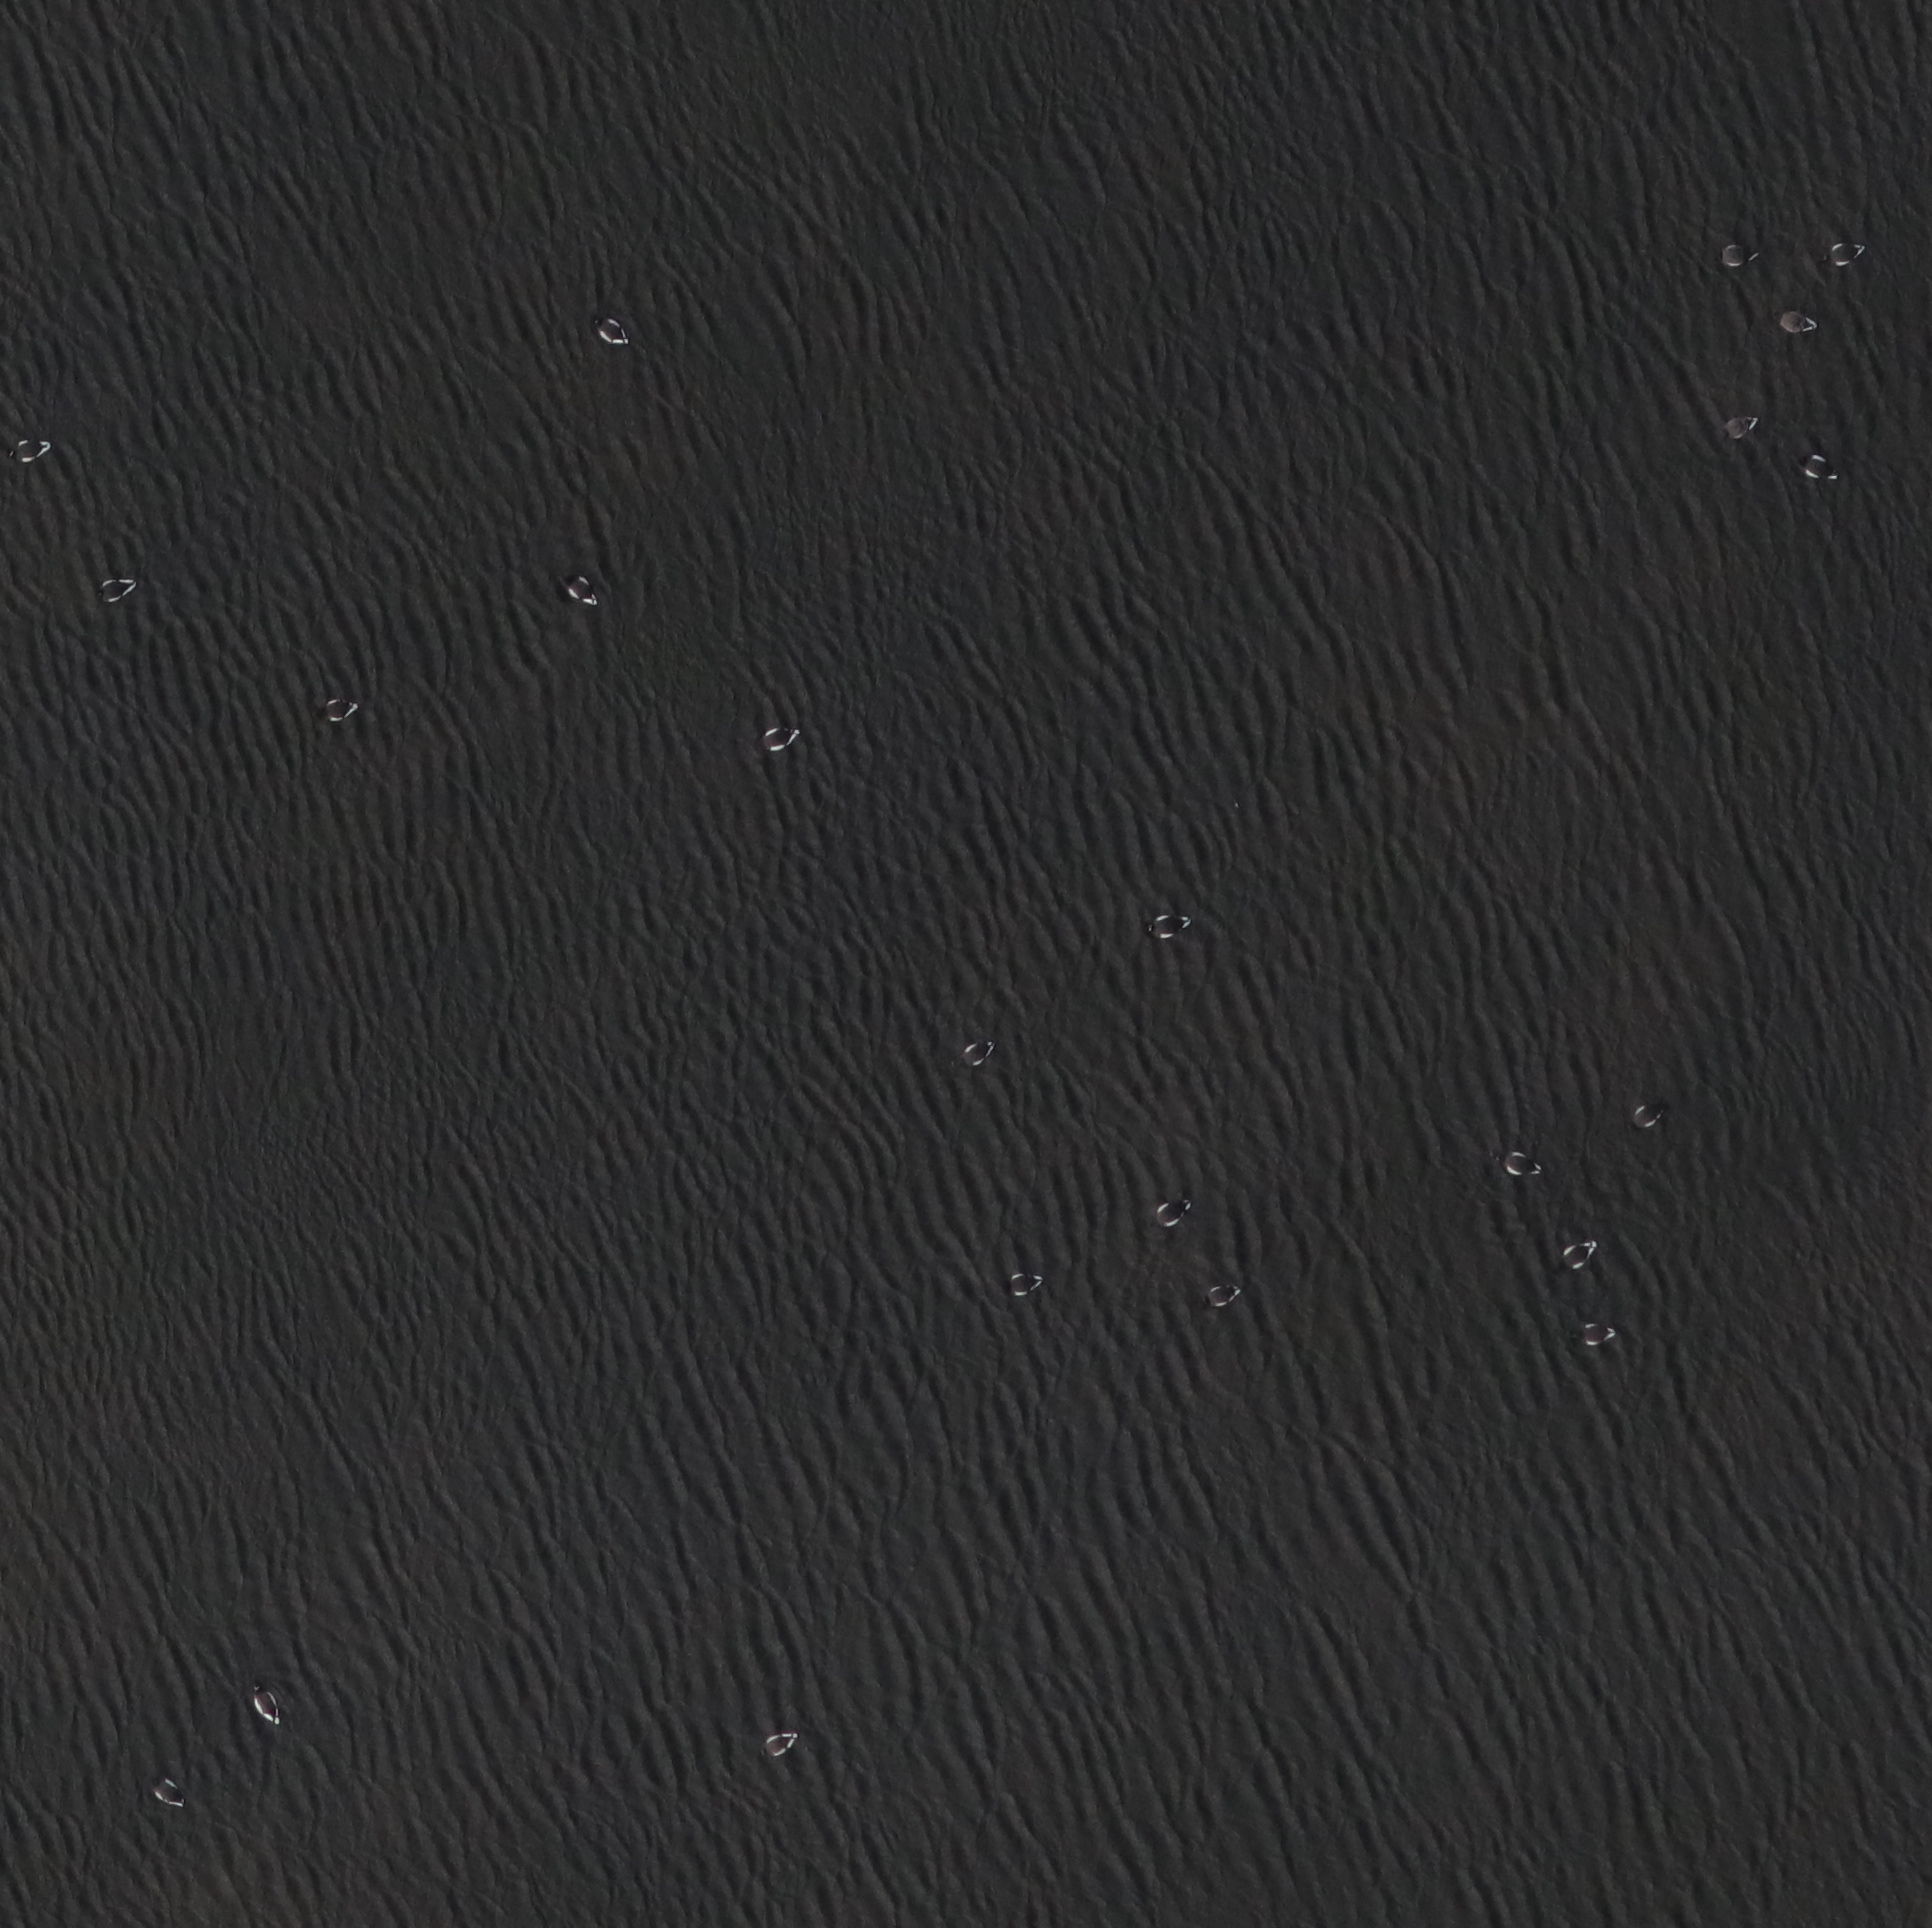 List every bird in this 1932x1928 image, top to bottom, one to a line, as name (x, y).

brant (1734, 253)
brant (1842, 253)
brant (1794, 321)
brant (612, 329)
brant (1738, 427)
brant (27, 450)
brant (1817, 467)
brant (114, 588)
brant (581, 589)
brant (337, 709)
brant (776, 738)
brant (1166, 924)
brant (975, 1053)
brant (1645, 1117)
brant (1518, 1163)
brant (1168, 1213)
brant (1576, 1256)
brant (1021, 1282)
brant (1221, 1295)
brant (1594, 1334)
brant (266, 1703)
brant (776, 1744)
brant (168, 1791)